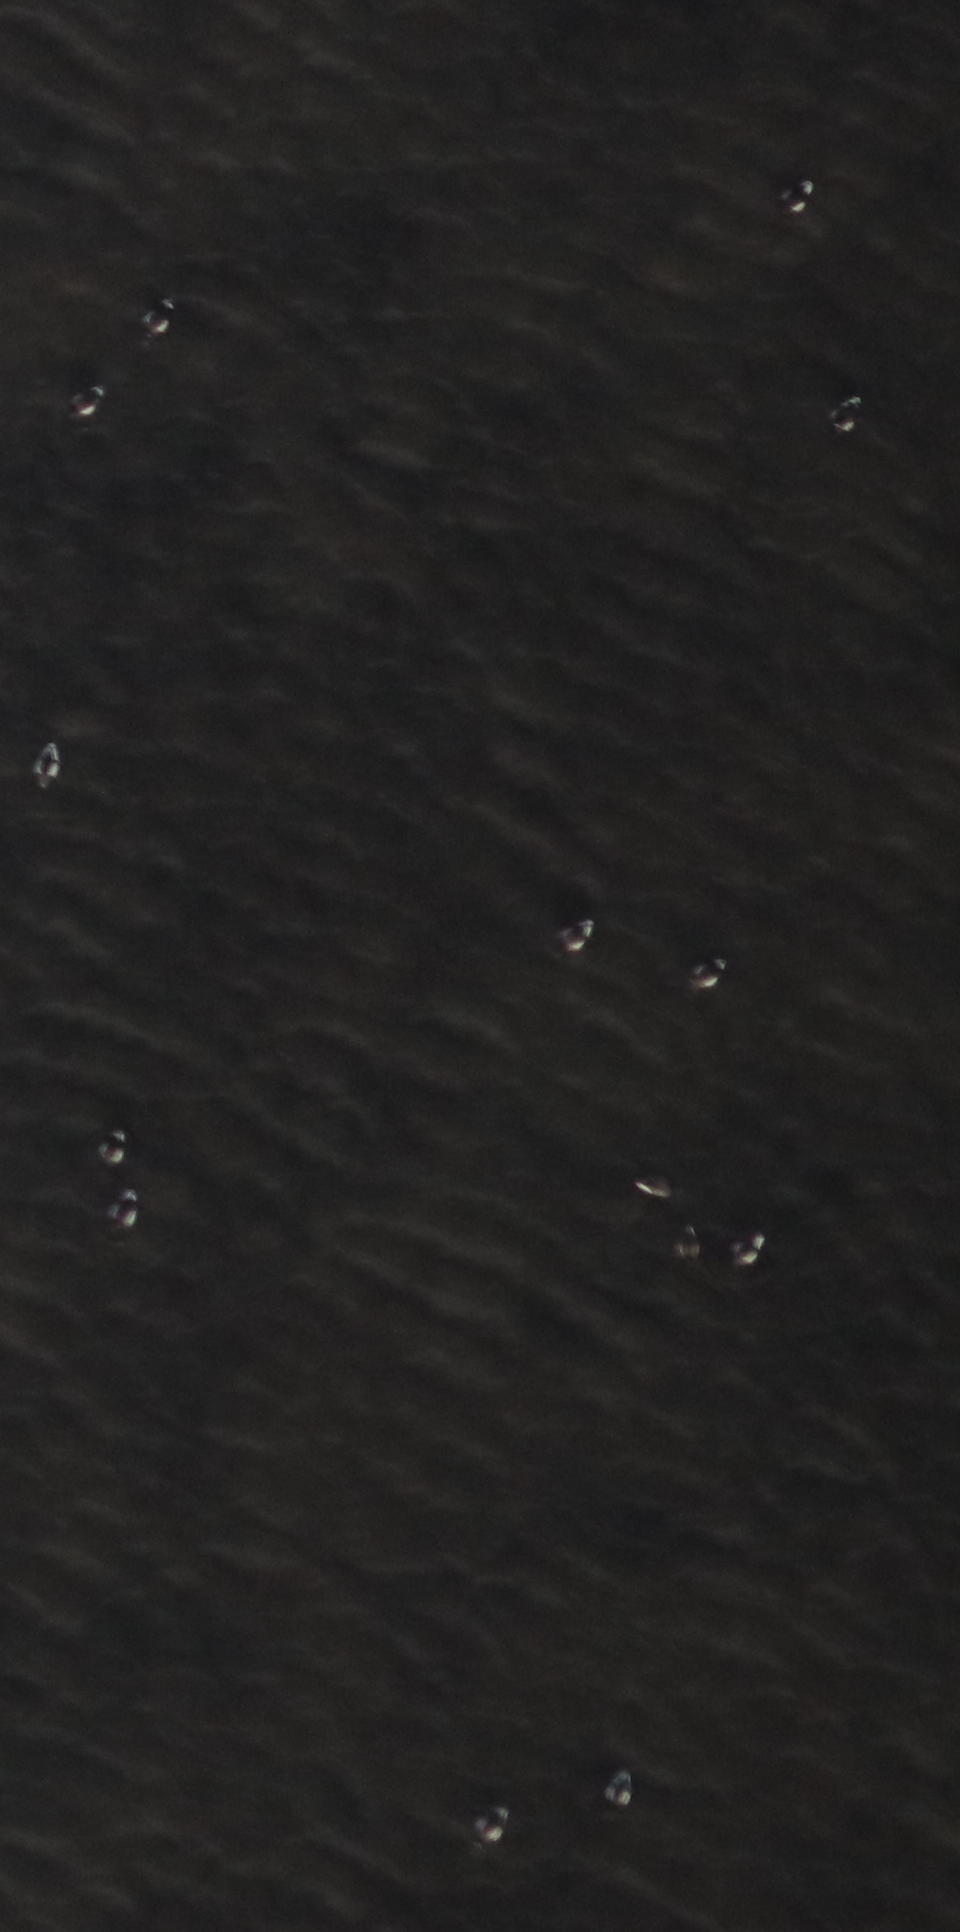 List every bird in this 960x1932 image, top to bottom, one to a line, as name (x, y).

brant (796, 196)
brant (158, 317)
brant (84, 405)
brant (843, 414)
brant (47, 765)
brant (575, 935)
brant (705, 972)
brant (113, 1148)
brant (658, 1184)
brant (124, 1211)
brant (690, 1244)
brant (747, 1248)
brant (621, 1790)
brant (488, 1825)